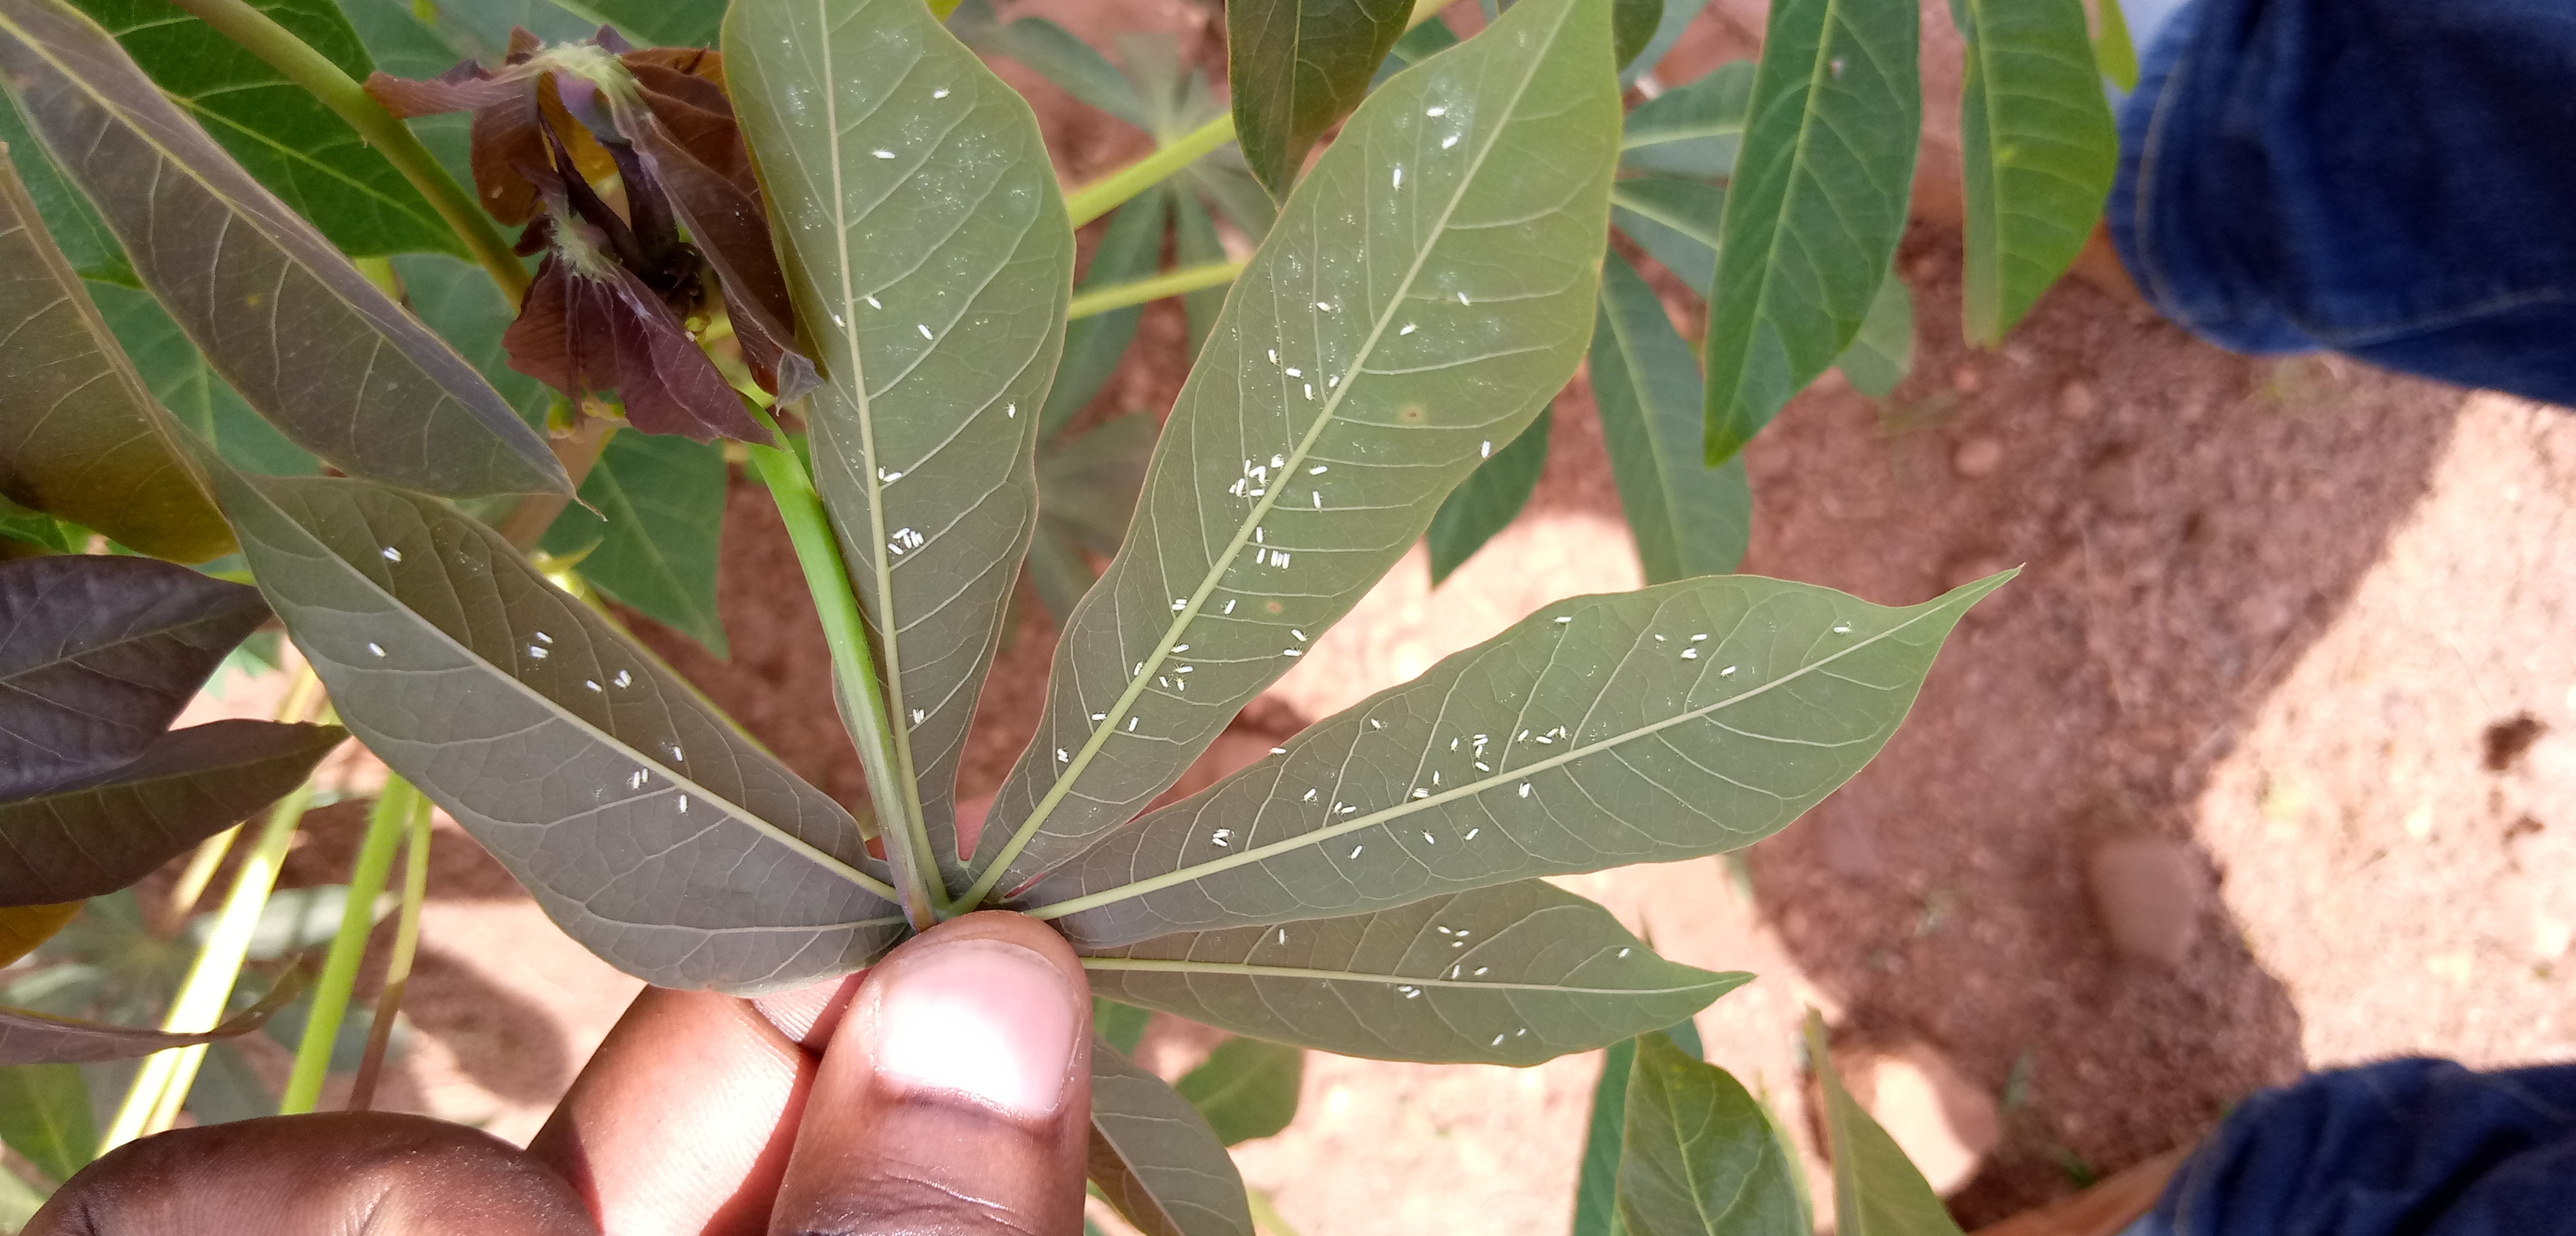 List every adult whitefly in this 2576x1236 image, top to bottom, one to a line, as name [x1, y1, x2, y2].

whitefly [931, 84, 954, 102]
whitefly [1423, 106, 1448, 119]
whitefly [1439, 132, 1461, 153]
whitefly [869, 147, 898, 162]
whitefly [1388, 165, 1405, 194]
whitefly [1454, 288, 1473, 310]
whitefly [865, 294, 885, 312]
whitefly [1312, 297, 1336, 315]
whitefly [833, 312, 849, 329]
whitefly [1396, 321, 1423, 339]
whitefly [916, 322, 935, 342]
whitefly [1265, 347, 1282, 366]
whitefly [1282, 368, 1303, 379]
whitefly [1327, 372, 1340, 389]
whitefly [1301, 380, 1318, 403]
whitefly [1005, 400, 1018, 421]
whitefly [1478, 436, 1493, 462]
whitefly [1271, 453, 1282, 463]
whitefly [1242, 458, 1252, 478]
whitefly [1269, 460, 1285, 469]
whitefly [1305, 462, 1330, 476]
whitefly [1258, 464, 1269, 486]
whitefly [1249, 465, 1260, 480]
whitefly [877, 466, 887, 482]
whitefly [884, 471, 904, 484]
whitefly [1235, 478, 1247, 498]
whitefly [1227, 482, 1236, 496]
whitefly [1248, 487, 1267, 500]
whitefly [1311, 489, 1327, 513]
whitefly [1255, 524, 1265, 544]
whitefly [891, 526, 912, 540]
whitefly [910, 530, 920, 549]
whitefly [916, 532, 926, 547]
whitefly [904, 533, 913, 550]
whitefly [885, 542, 905, 557]
whitefly [387, 546, 403, 558]
whitefly [1255, 546, 1267, 566]
whitefly [1269, 548, 1280, 568]
whitefly [383, 549, 403, 563]
whitefly [1282, 551, 1292, 570]
whitefly [1276, 552, 1285, 568]
whitefly [1174, 597, 1188, 604]
whitefly [1220, 597, 1238, 618]
whitefly [1171, 603, 1188, 612]
whitefly [1551, 615, 1574, 626]
whitefly [1830, 623, 1853, 636]
whitefly [1289, 626, 1309, 644]
whitefly [536, 628, 554, 648]
whitefly [1651, 631, 1666, 645]
whitefly [1689, 632, 1709, 644]
whitefly [368, 639, 388, 661]
whitefly [1170, 641, 1193, 656]
whitefly [530, 646, 550, 655]
whitefly [1281, 646, 1306, 659]
whitefly [1678, 647, 1700, 662]
whitefly [531, 651, 549, 660]
whitefly [1132, 659, 1147, 678]
whitefly [1720, 664, 1737, 679]
whitefly [1174, 664, 1196, 674]
whitefly [619, 668, 634, 688]
whitefly [1156, 673, 1171, 689]
whitefly [613, 676, 627, 690]
whitefly [1175, 676, 1190, 694]
whitefly [585, 679, 604, 696]
whitefly [912, 706, 921, 725]
whitefly [919, 708, 926, 722]
whitefly [1090, 712, 1108, 722]
whitefly [1127, 715, 1142, 733]
whitefly [1367, 716, 1384, 731]
whitefly [1558, 722, 1569, 741]
whitefly [1544, 727, 1560, 738]
whitefly [1517, 727, 1530, 744]
whitefly [1473, 733, 1489, 742]
whitefly [1533, 735, 1555, 745]
whitefly [1447, 736, 1461, 754]
whitefly [1472, 737, 1490, 747]
whitefly [669, 743, 687, 764]
whitefly [1473, 743, 1484, 759]
whitefly [1267, 745, 1288, 756]
whitefly [1056, 747, 1070, 758]
whitefly [1056, 756, 1070, 764]
whitefly [1473, 760, 1491, 774]
whitefly [640, 765, 652, 785]
whitefly [1432, 767, 1442, 788]
whitefly [630, 769, 642, 791]
whitefly [1522, 780, 1532, 800]
whitefly [1517, 782, 1527, 796]
whitefly [1302, 786, 1319, 806]
whitefly [1413, 786, 1431, 795]
whitefly [677, 791, 694, 817]
whitefly [1411, 791, 1430, 801]
whitefly [1332, 800, 1344, 814]
whitefly [1339, 804, 1359, 817]
whitefly [1464, 826, 1481, 843]
whitefly [1421, 827, 1442, 847]
whitefly [1215, 829, 1231, 834]
whitefly [1211, 831, 1230, 839]
whitefly [1211, 837, 1230, 848]
whitefly [1349, 841, 1365, 861]
whitefly [1435, 924, 1452, 935]
whitefly [1276, 926, 1287, 947]
whitefly [1454, 928, 1470, 939]
whitefly [1450, 939, 1465, 950]
whitefly [1614, 945, 1631, 961]
whitefly [1450, 960, 1461, 980]
whitefly [1473, 964, 1489, 979]
whitefly [1396, 984, 1415, 993]
whitefly [1405, 988, 1422, 1000]
whitefly [1515, 1025, 1528, 1038]
whitefly [1490, 1031, 1504, 1049]